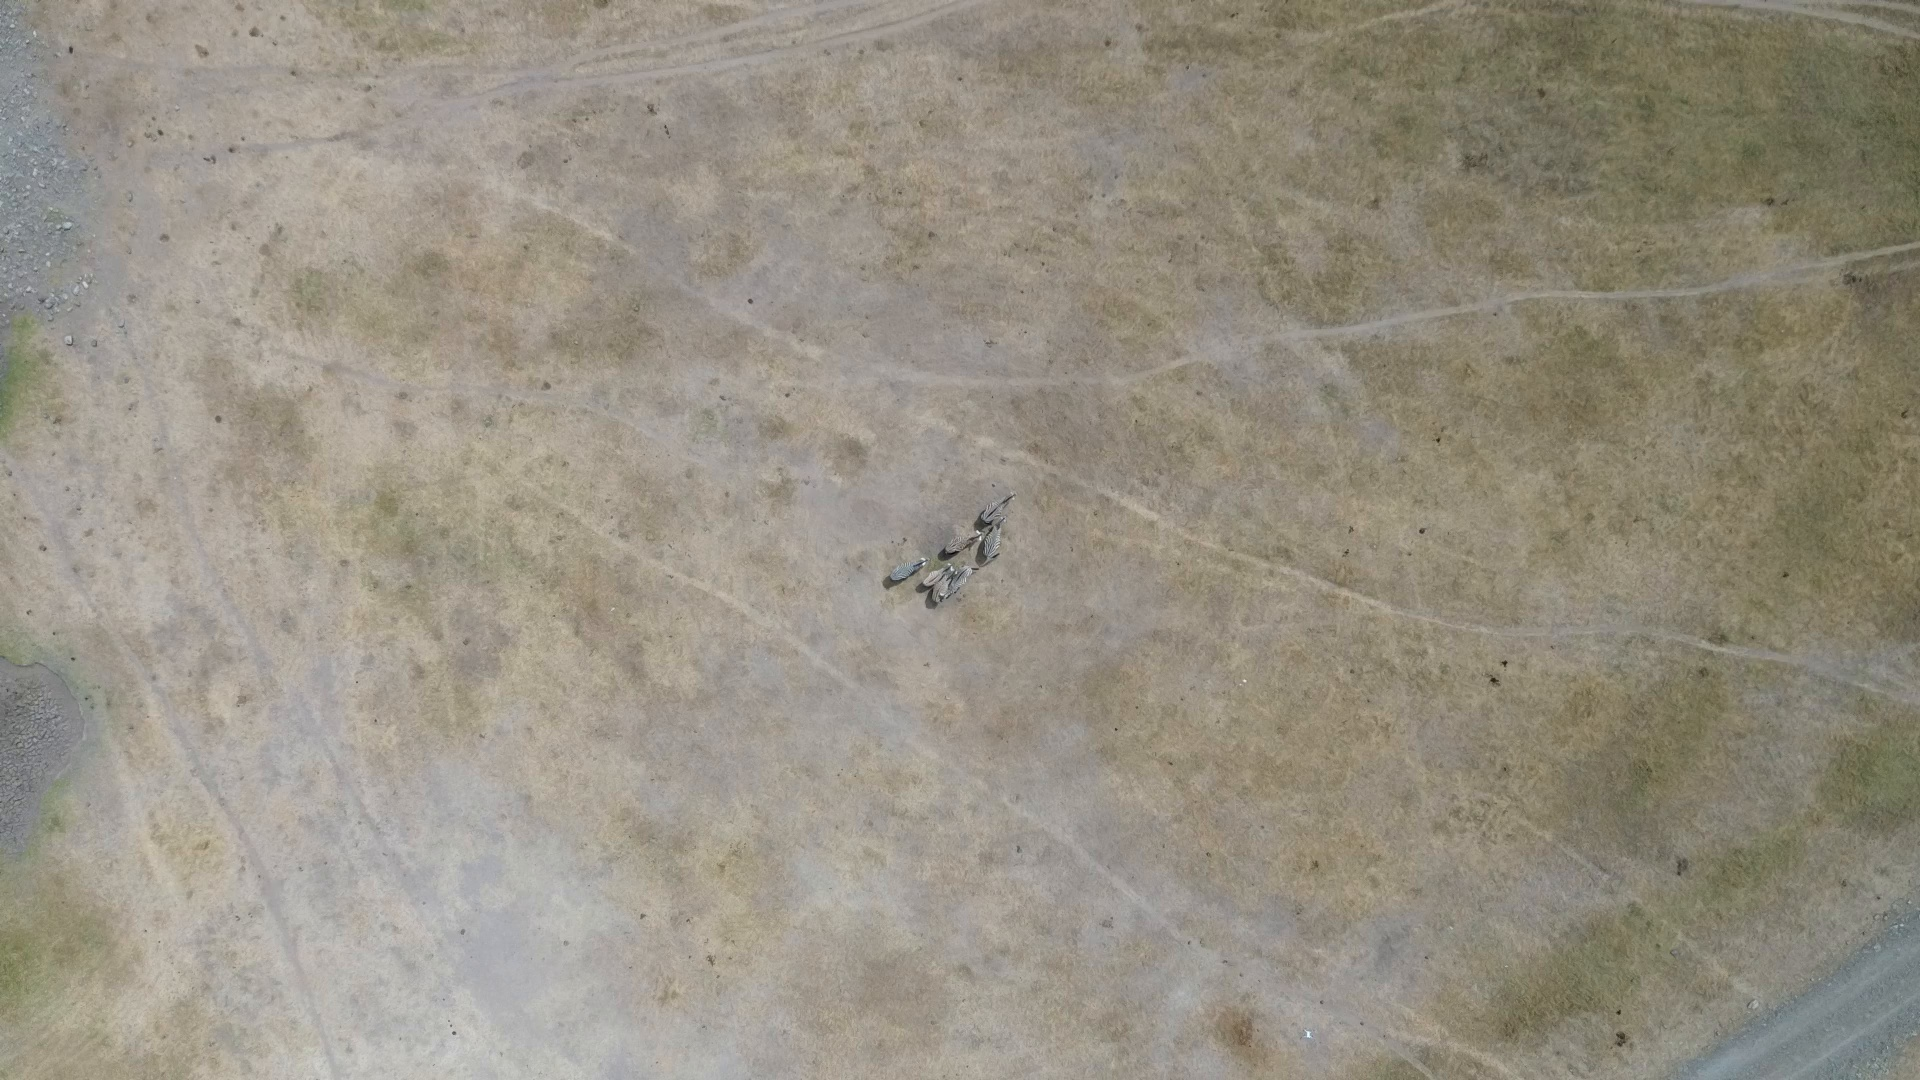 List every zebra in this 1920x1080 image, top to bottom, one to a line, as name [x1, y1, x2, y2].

zebra [979, 491, 1017, 521]
zebra [984, 515, 1007, 557]
zebra [944, 529, 984, 555]
zebra [887, 558, 927, 583]
zebra [923, 563, 955, 585]
zebra [940, 566, 974, 599]
zebra [932, 568, 957, 603]
zebra [1300, 1028, 1317, 1043]